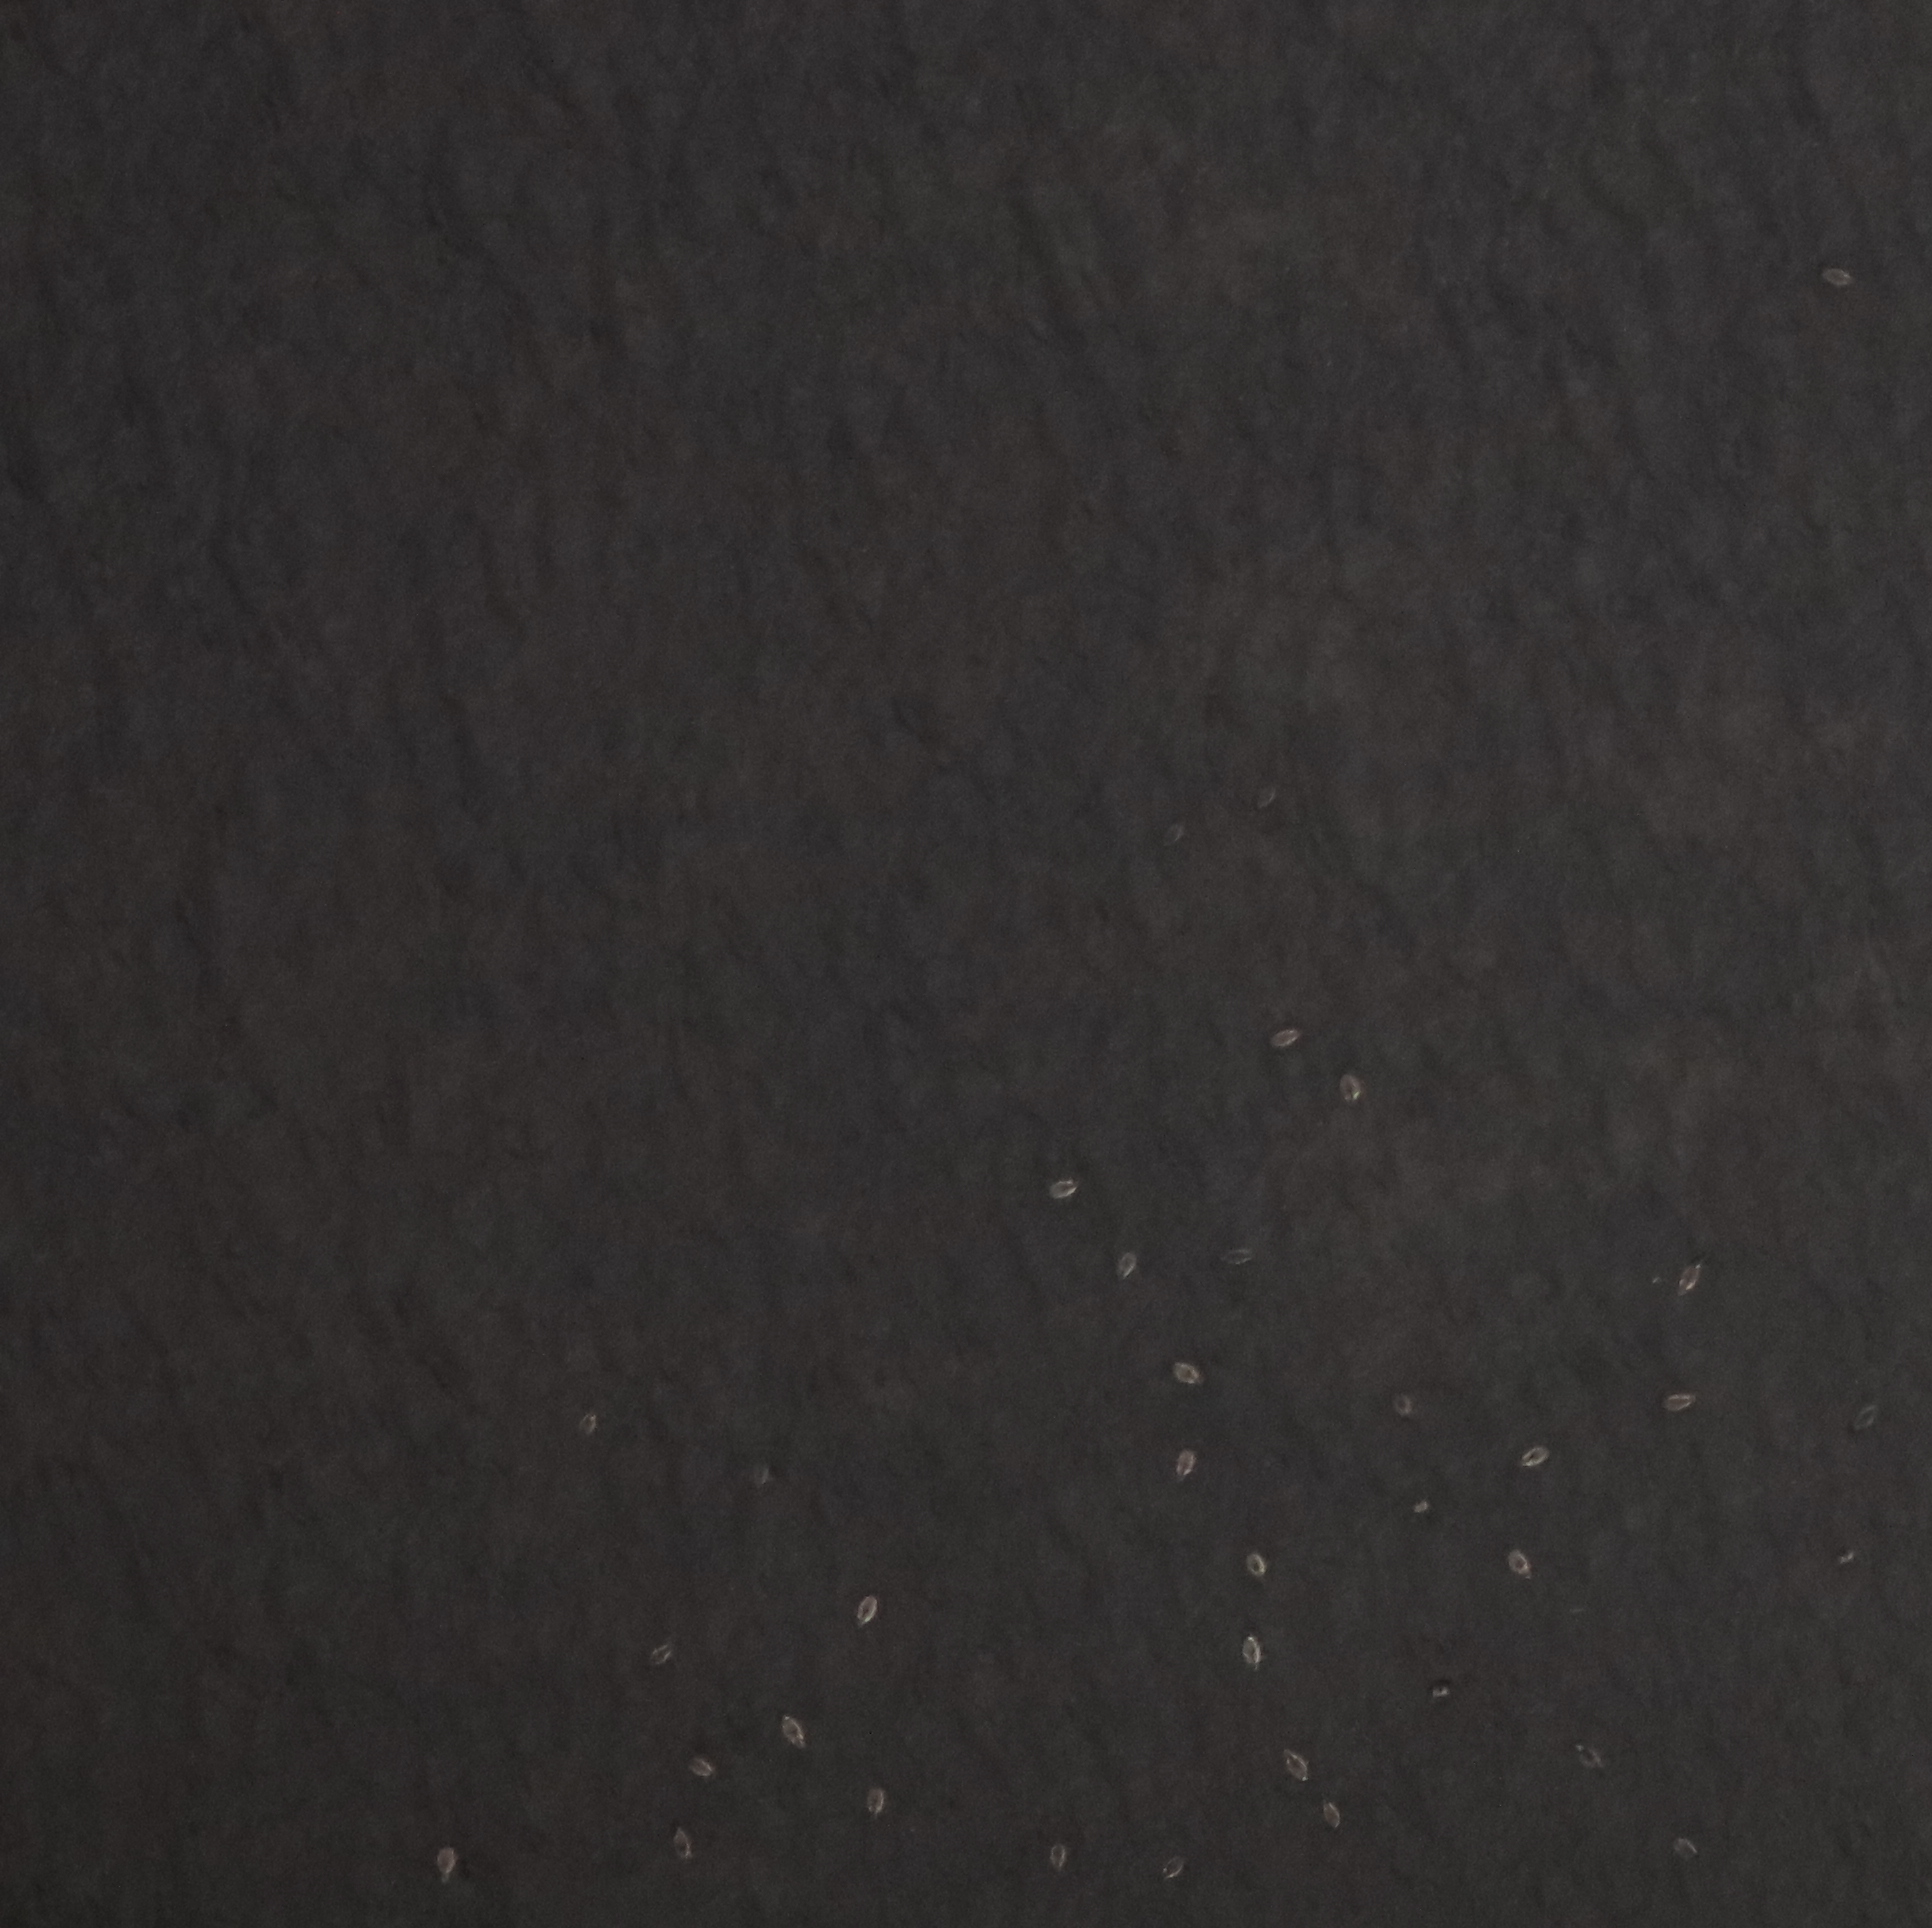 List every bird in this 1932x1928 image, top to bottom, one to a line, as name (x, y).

other bird (1838, 275)
other bird (1265, 794)
other bird (1175, 831)
other bird (1286, 1036)
other bird (1348, 1091)
other bird (1065, 1189)
other bird (1239, 1257)
other bird (1126, 1268)
other bird (1686, 1280)
other bird (1185, 1375)
other bird (1680, 1402)
other bird (1404, 1406)
other bird (1862, 1415)
other bird (588, 1426)
other bird (1534, 1456)
other bird (1186, 1466)
other bird (763, 1474)
other bird (1422, 1509)
other bird (1844, 1556)
other bird (1257, 1564)
other bird (1516, 1566)
other bird (868, 1610)
other bird (1252, 1651)
other bird (658, 1652)
other bird (1439, 1688)
other bird (792, 1731)
other bird (1583, 1755)
other bird (702, 1764)
other bird (1296, 1769)
other bird (876, 1800)
other bird (1333, 1815)
other bird (684, 1843)
other bird (1685, 1846)
other bird (1060, 1854)
other bird (447, 1861)
other bird (1174, 1868)